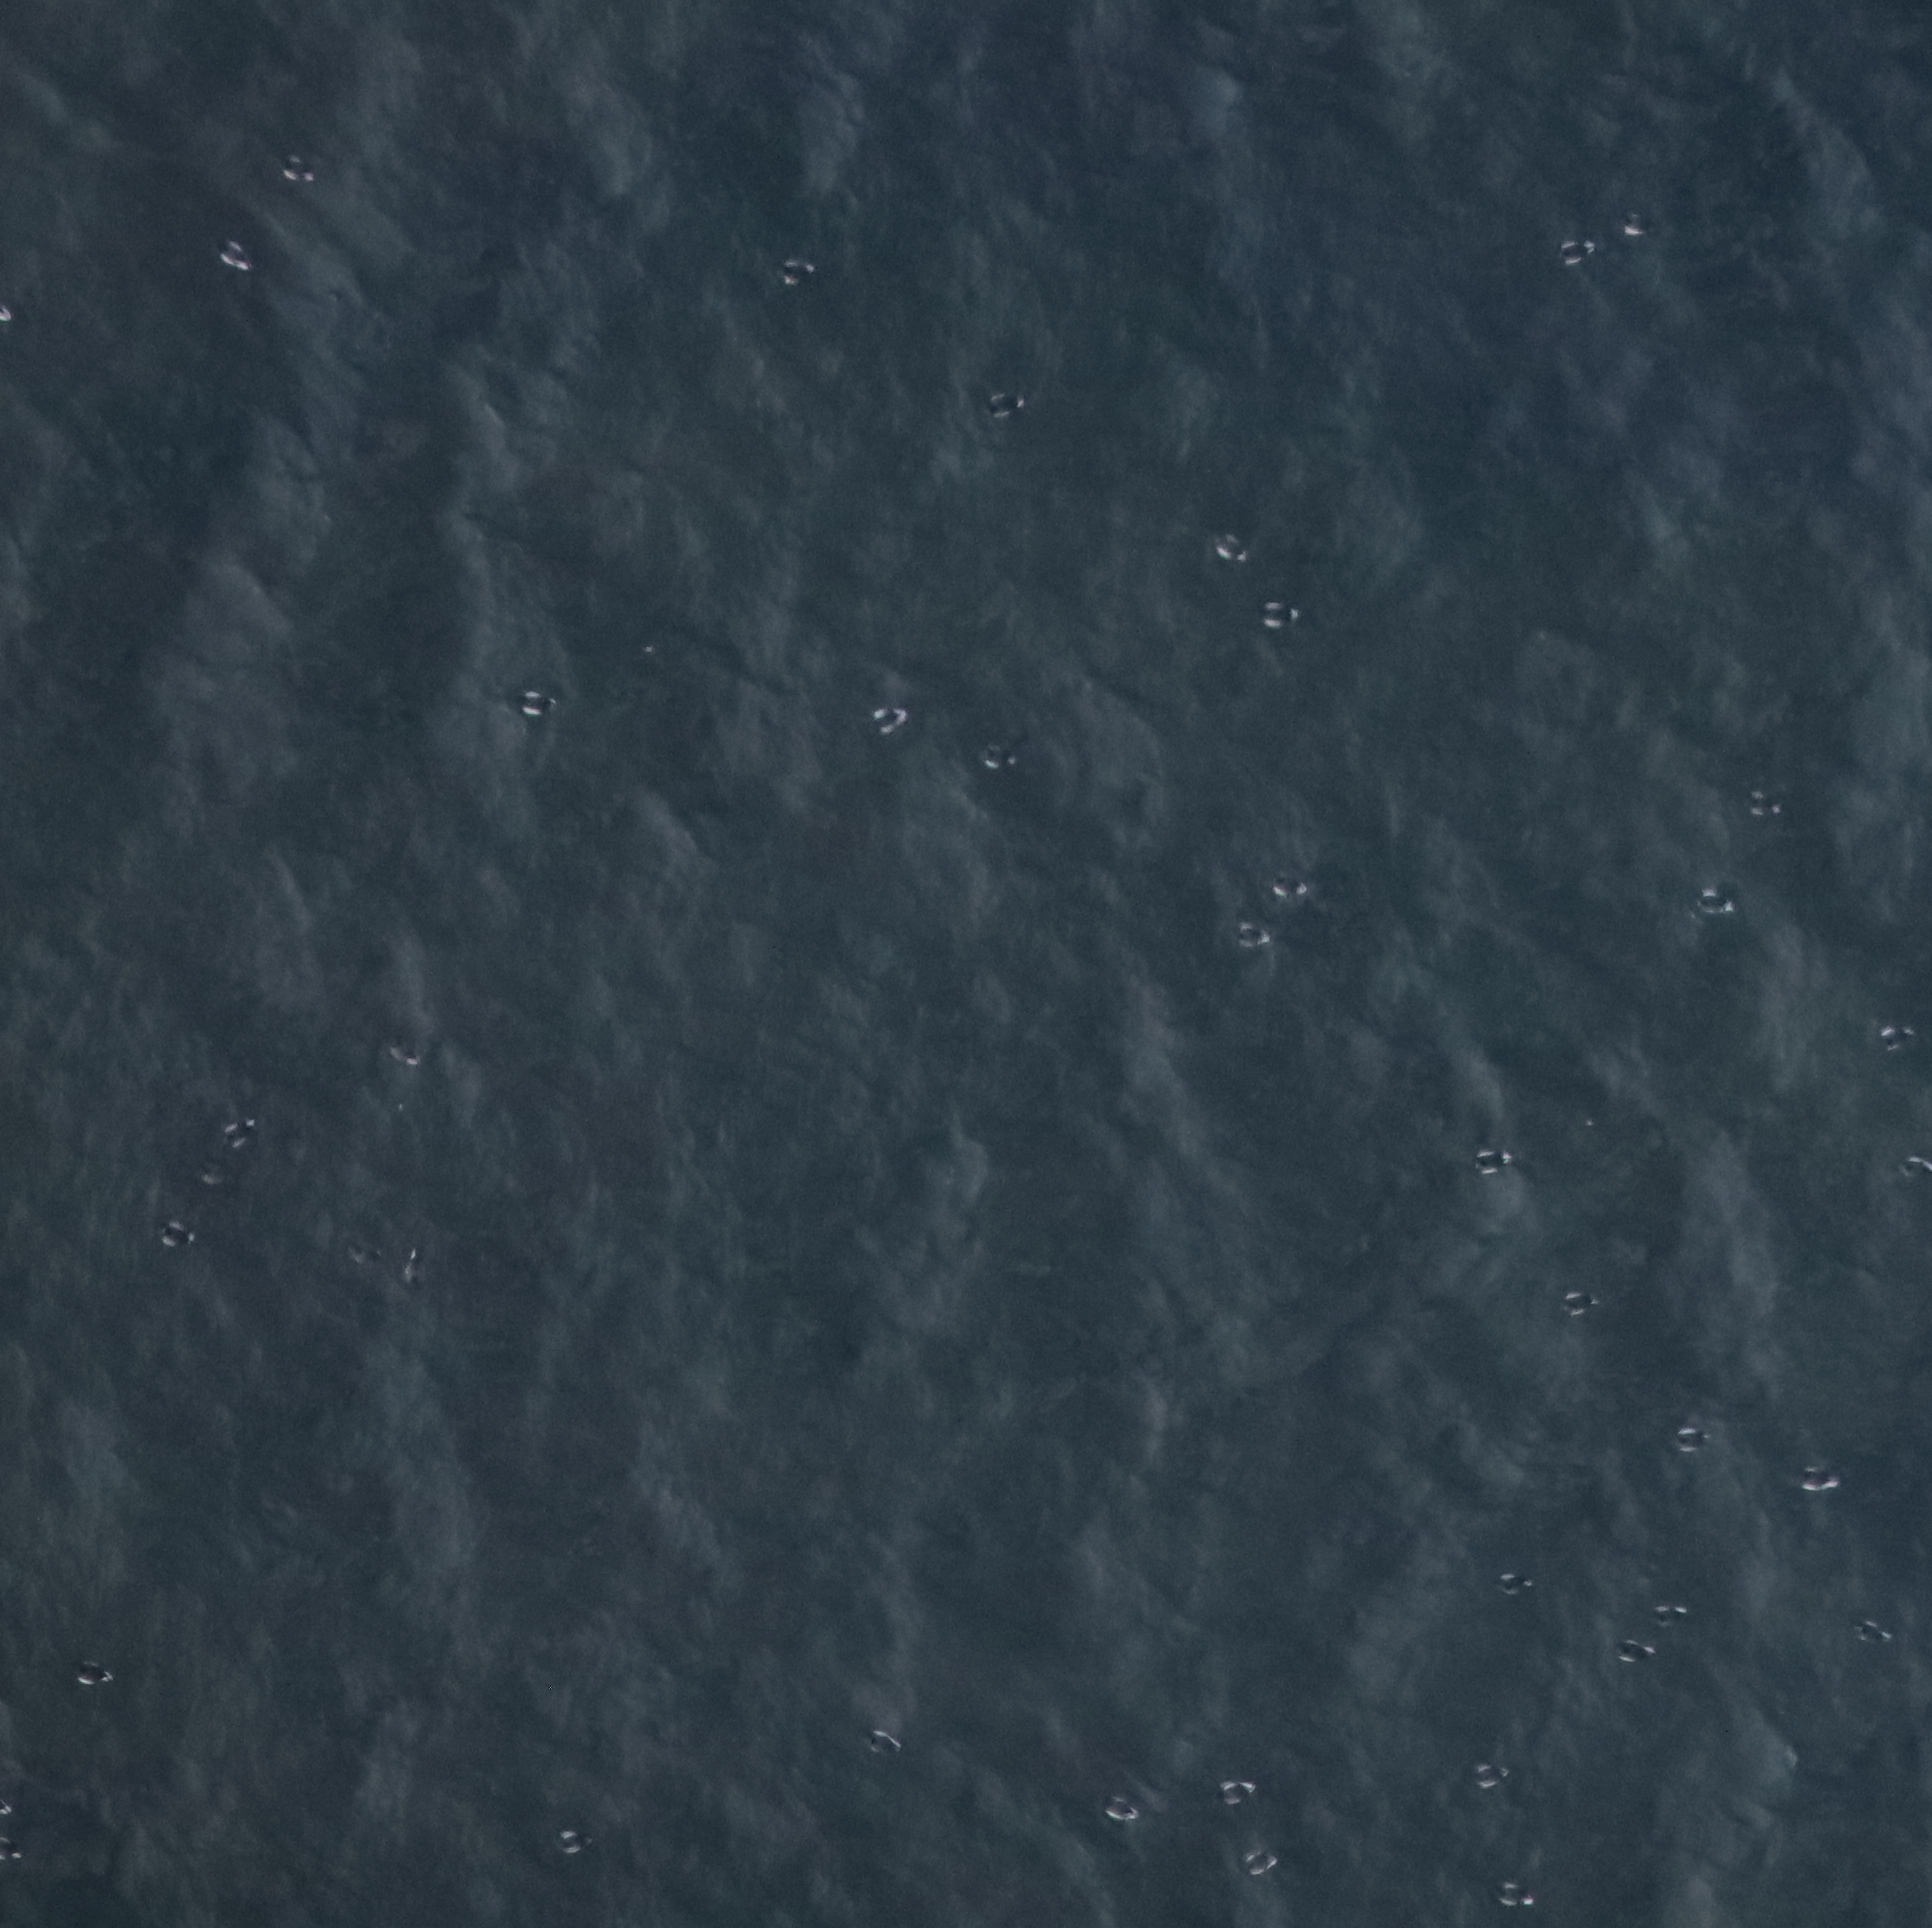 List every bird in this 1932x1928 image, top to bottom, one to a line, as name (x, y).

brant (296, 165)
brant (1633, 224)
brant (1581, 247)
brant (233, 255)
brant (799, 270)
brant (1002, 405)
brant (1233, 546)
brant (1274, 614)
brant (536, 703)
brant (886, 719)
brant (1002, 756)
brant (1767, 805)
brant (1290, 884)
brant (1715, 902)
brant (1251, 931)
brant (1888, 1039)
brant (399, 1050)
brant (231, 1131)
brant (1491, 1162)
brant (210, 1163)
brant (1920, 1165)
brant (171, 1236)
brant (362, 1257)
brant (411, 1272)
brant (1576, 1301)
brant (1687, 1443)
brant (1818, 1479)
brant (1508, 1582)
brant (1665, 1614)
brant (1869, 1632)
brant (1636, 1648)
brant (93, 1675)
brant (878, 1739)
brant (1489, 1774)
brant (1240, 1784)
brant (1122, 1802)
brant (572, 1846)
brant (8, 1850)
brant (1261, 1865)
brant (1513, 1892)